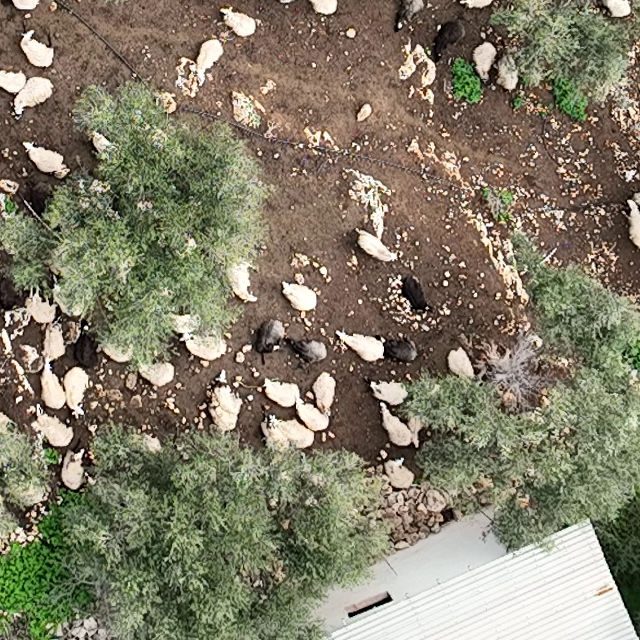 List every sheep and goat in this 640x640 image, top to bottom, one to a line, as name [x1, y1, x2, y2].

sheep [4, 0, 39, 10]
sheep [305, 0, 339, 17]
sheep [392, 0, 425, 33]
sheep [459, 0, 493, 10]
sheep [599, 0, 631, 18]
sheep [219, 6, 258, 38]
sheep [430, 18, 463, 62]
sheep [20, 26, 54, 69]
sheep [196, 38, 223, 87]
sheep [496, 39, 518, 90]
sheep [471, 40, 497, 85]
sheep [0, 60, 26, 93]
sheep [14, 75, 53, 113]
sheep [89, 130, 115, 156]
sheep [22, 141, 66, 173]
sheep [27, 179, 54, 211]
sheep [634, 190, 639, 215]
sheep [624, 198, 639, 252]
sheep [355, 226, 401, 264]
sheep [47, 247, 76, 277]
sheep [226, 256, 258, 303]
sheep [48, 275, 84, 314]
sheep [400, 275, 434, 313]
sheep [0, 276, 24, 325]
sheep [280, 281, 318, 312]
sheep [25, 285, 56, 324]
sheep [161, 312, 203, 333]
sheep [44, 313, 63, 361]
sheep [78, 318, 100, 373]
sheep [254, 318, 284, 355]
sheep [333, 329, 384, 361]
sheep [179, 332, 227, 361]
sheep [377, 332, 417, 360]
sheep [101, 334, 134, 364]
sheep [283, 336, 329, 361]
sheep [449, 345, 475, 380]
sheep [40, 353, 66, 408]
sheep [138, 357, 176, 386]
sheep [63, 367, 94, 417]
sheep [215, 368, 244, 414]
sheep [311, 371, 338, 418]
sheep [263, 377, 301, 408]
sheep [364, 377, 407, 405]
sheep [208, 392, 239, 431]
sheep [292, 394, 330, 431]
sheep [379, 401, 410, 446]
sheep [35, 404, 74, 446]
sheep [0, 410, 19, 435]
sheep [264, 414, 289, 450]
sheep [409, 414, 425, 450]
sheep [275, 417, 314, 448]
sheep [123, 433, 161, 454]
sheep [62, 448, 87, 490]
sheep [383, 456, 417, 488]
sheep [2, 466, 49, 506]
sheep [0, 491, 22, 538]